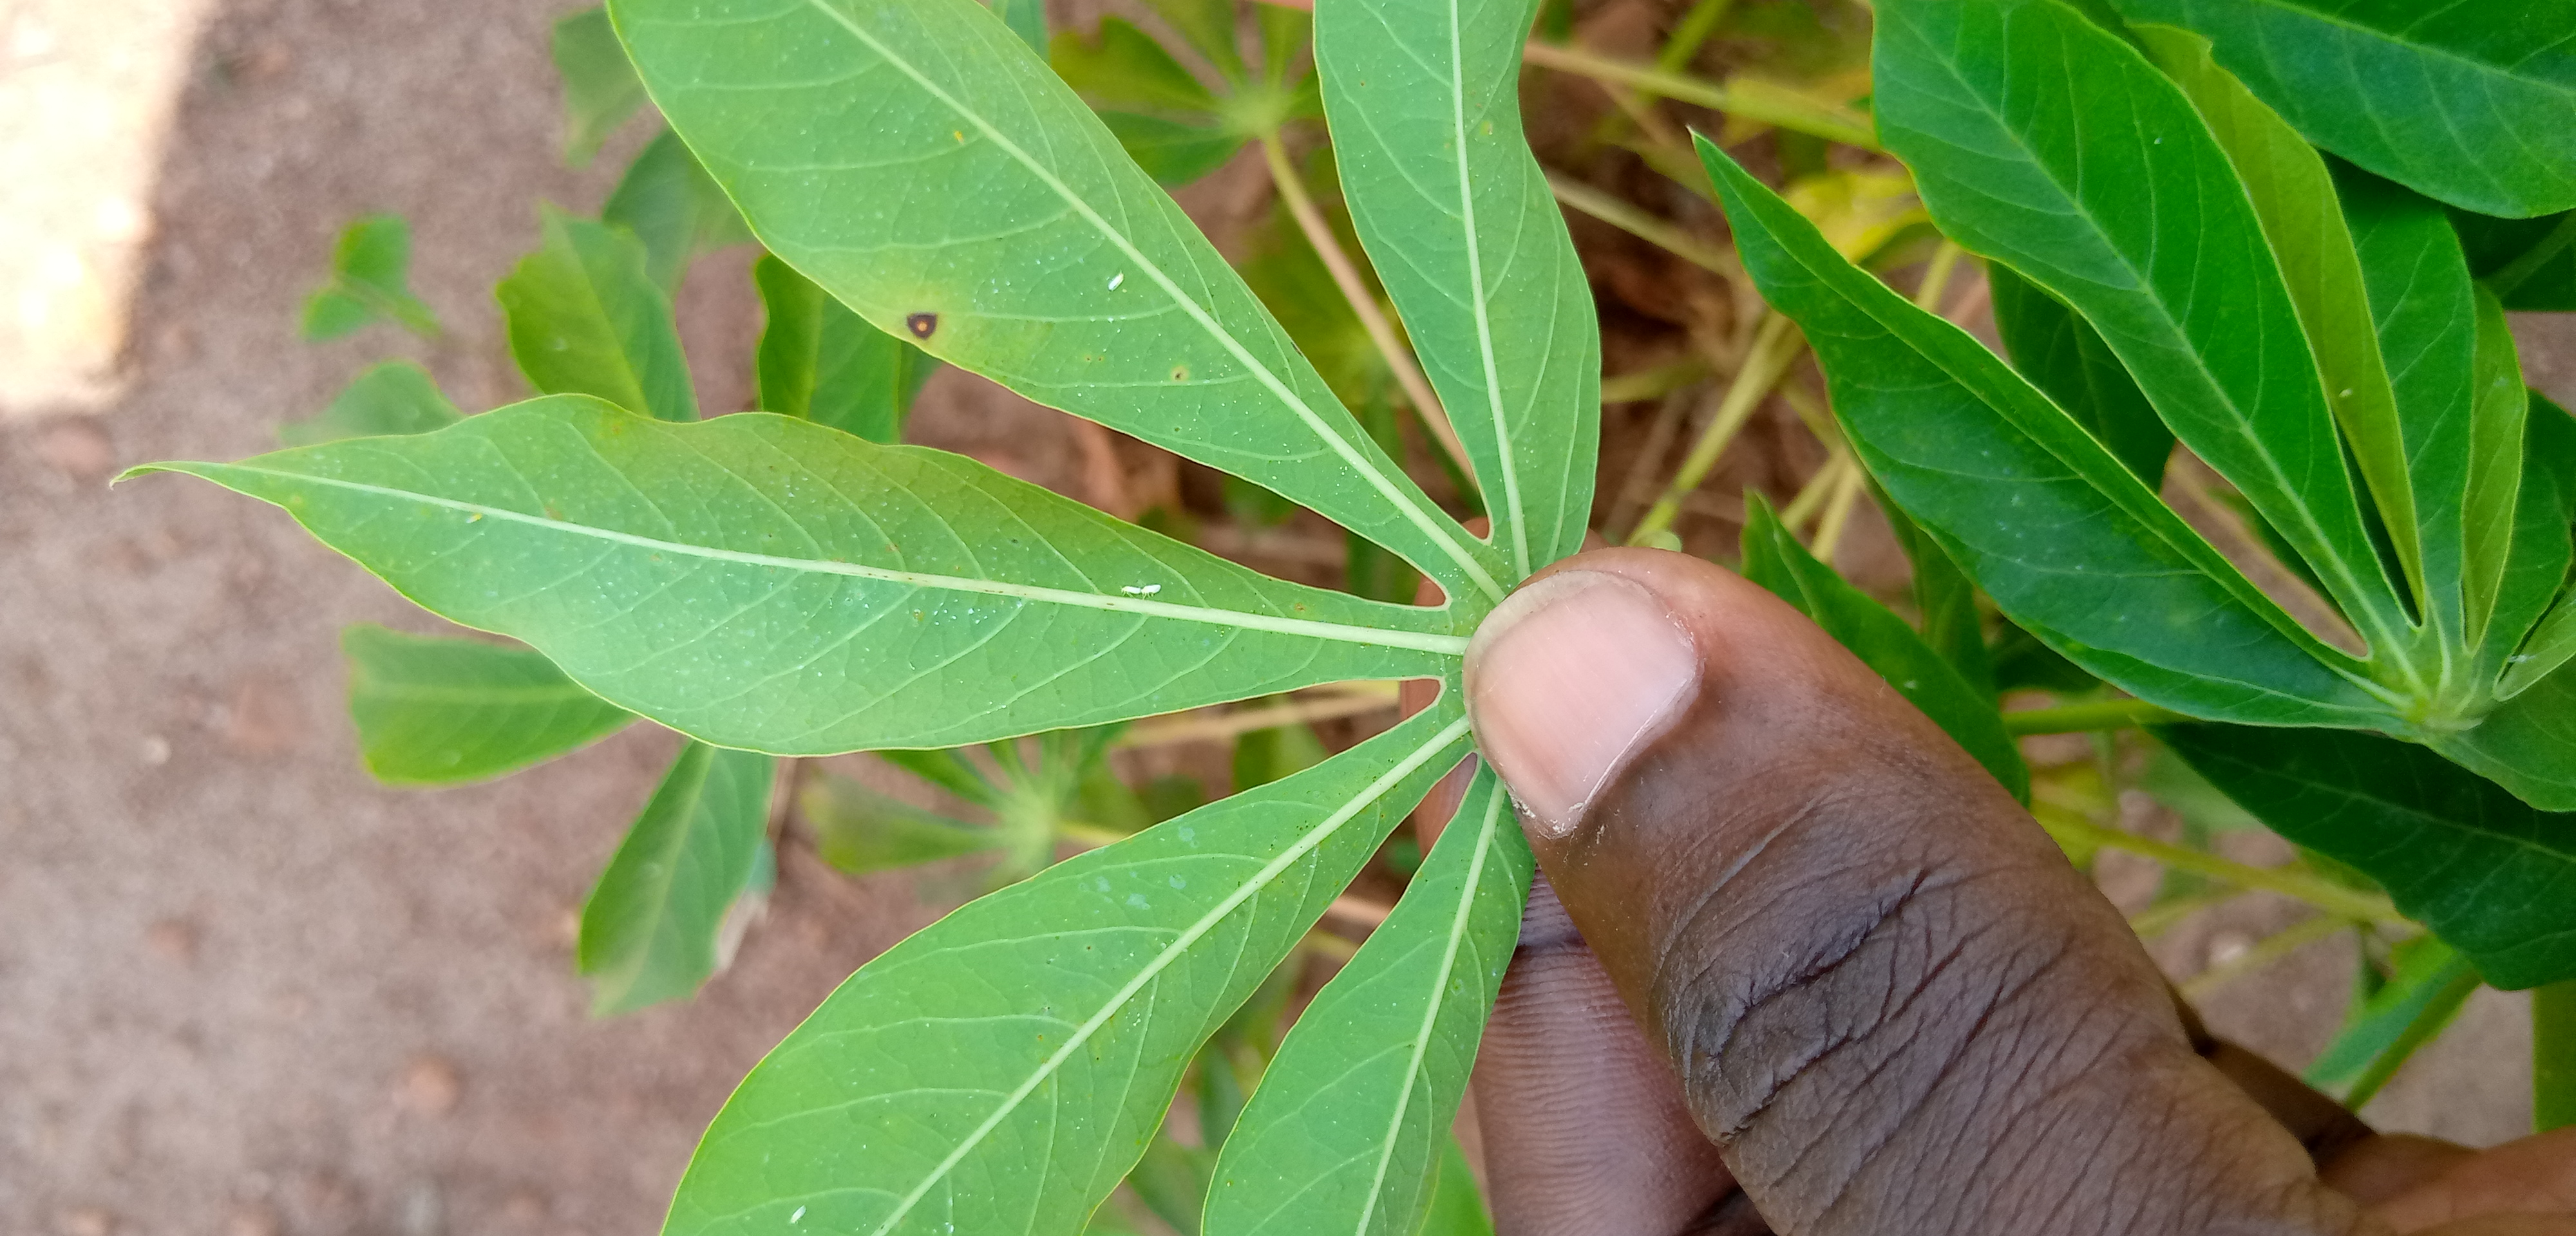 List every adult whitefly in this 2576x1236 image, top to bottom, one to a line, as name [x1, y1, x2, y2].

whitefly [1106, 269, 1128, 292]
whitefly [1118, 581, 1140, 596]
whitefly [1141, 583, 1162, 597]